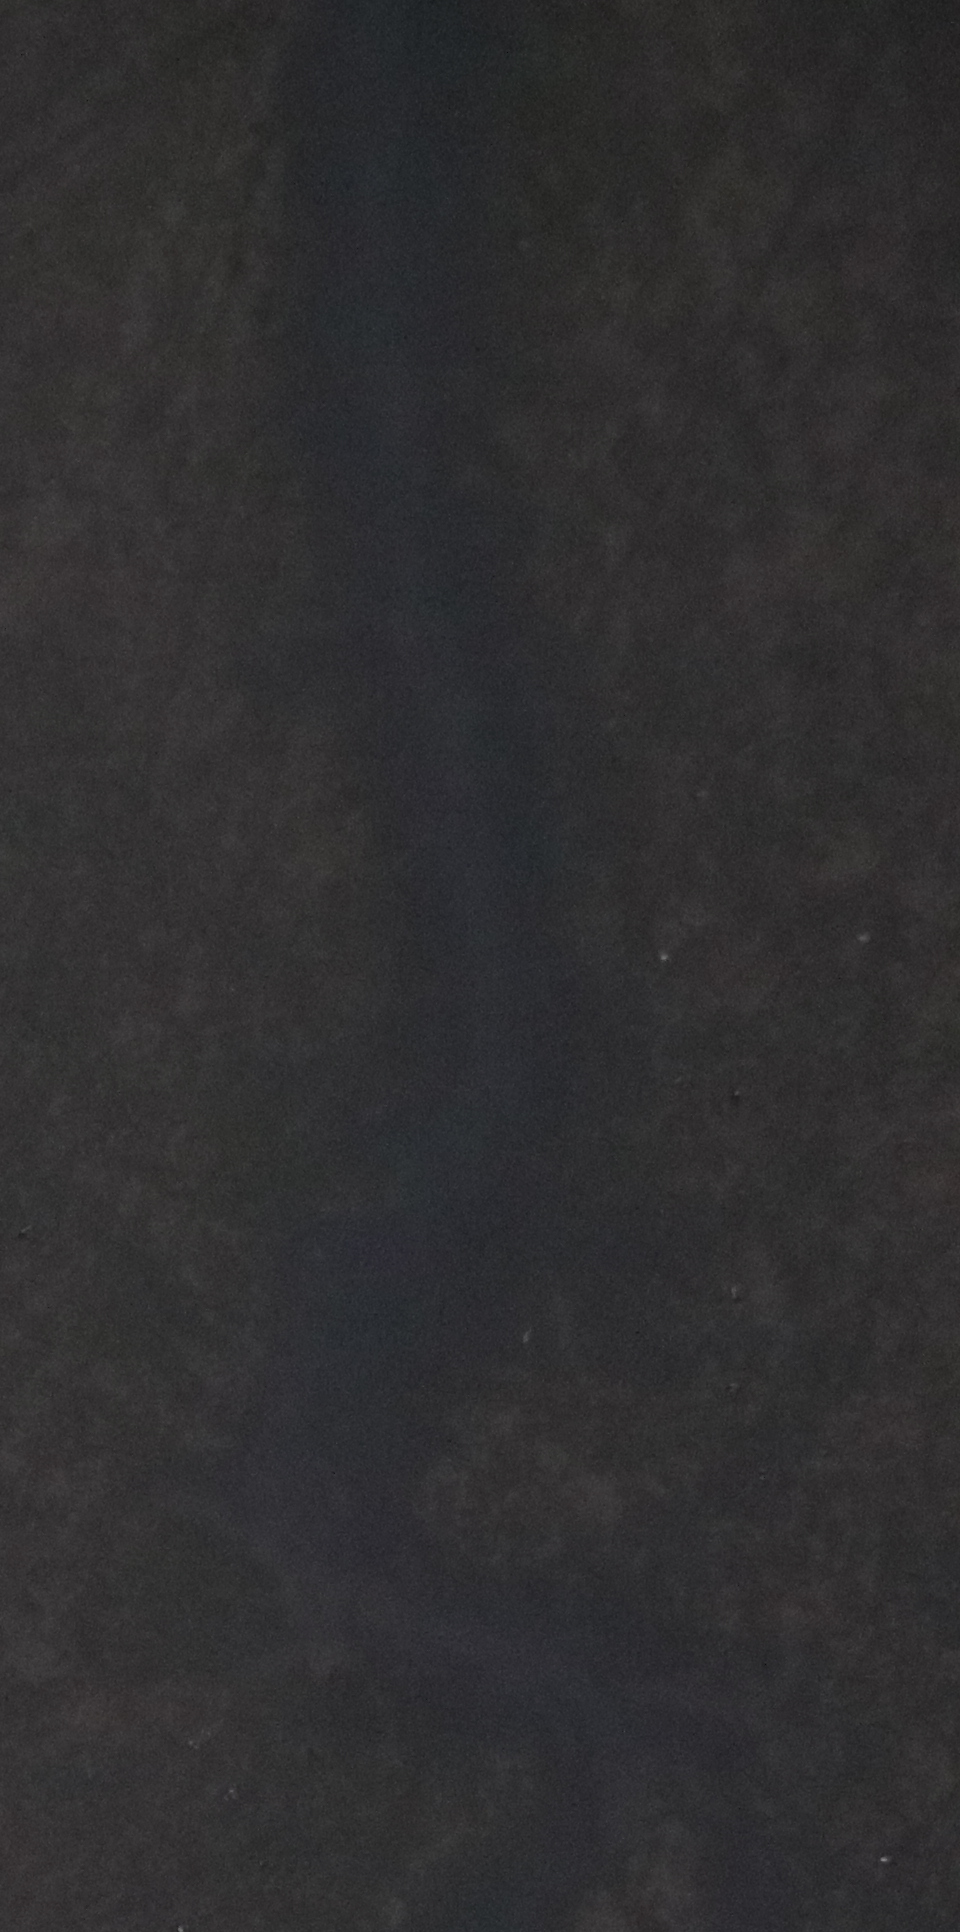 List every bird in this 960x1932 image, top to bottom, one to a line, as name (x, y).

other bird (700, 794)
other bird (864, 939)
other bird (662, 958)
other bird (735, 1095)
other bird (28, 1231)
other bird (734, 1289)
other bird (528, 1336)
other bird (729, 1388)
brant (206, 1727)
brant (196, 1746)
other bird (233, 1796)
other bird (890, 1857)